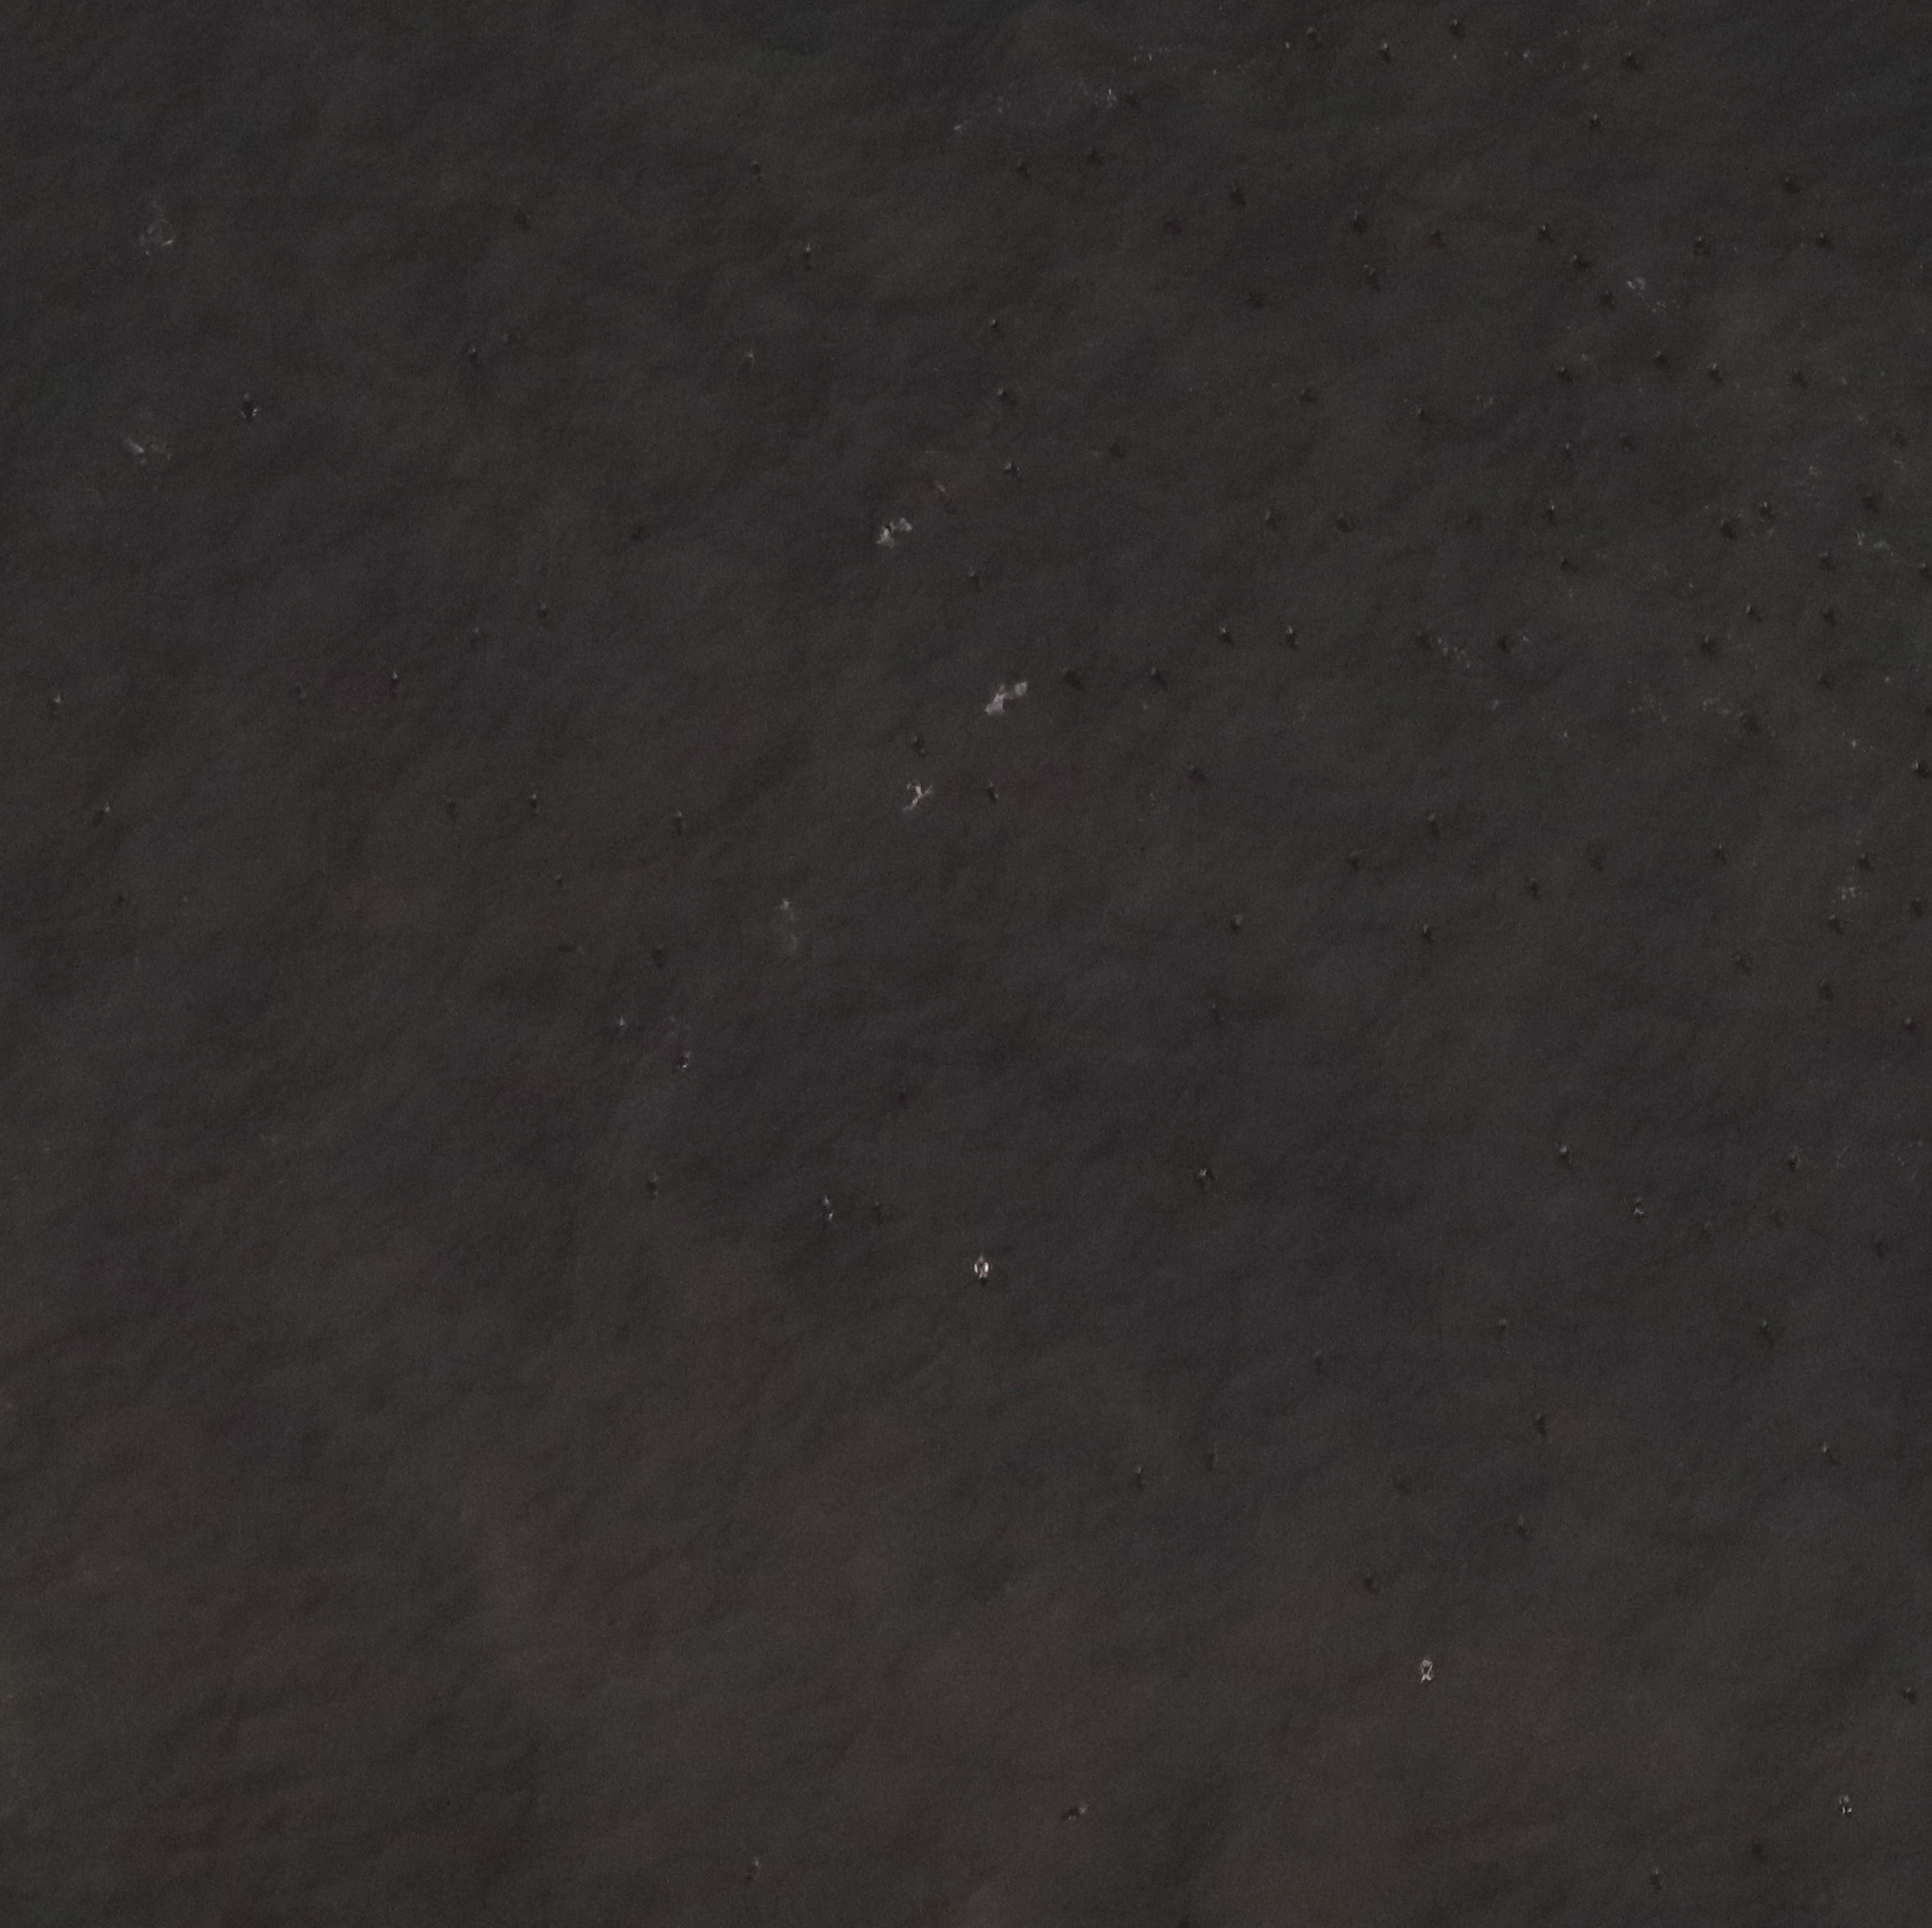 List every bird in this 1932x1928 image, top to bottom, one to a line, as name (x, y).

other bird (1457, 32)
other bird (1311, 38)
other bird (1383, 51)
other bird (1630, 59)
other bird (1132, 99)
other bird (1596, 122)
other bird (1095, 158)
other bird (753, 168)
other bird (1023, 169)
other bird (1787, 185)
other bird (1234, 193)
other bird (519, 217)
other bird (1360, 218)
other bird (1168, 223)
other bird (1545, 232)
other bird (1438, 236)
other bird (1821, 240)
other bird (1701, 246)
other bird (807, 257)
other bird (1578, 258)
other bird (1374, 275)
other bird (1609, 299)
other bird (1253, 304)
other bird (996, 328)
other bird (510, 339)
other bird (473, 356)
other bird (1659, 357)
other bird (748, 360)
other bird (1715, 370)
other bird (1562, 371)
other bird (1794, 374)
other bird (1307, 395)
other bird (998, 396)
other bird (248, 410)
other bird (1418, 413)
other bird (1900, 438)
other bird (1622, 440)
other bird (1565, 446)
other bird (1113, 449)
other bird (1012, 469)
other bird (942, 495)
other bird (1870, 500)
other bird (1550, 510)
other bird (1763, 511)
other bird (1467, 518)
other bird (1270, 519)
other bird (1344, 522)
other bird (1729, 524)
other bird (888, 527)
other bird (637, 538)
other bird (1826, 562)
other bird (1568, 563)
other bird (1924, 567)
other bird (976, 578)
other bird (1754, 612)
other bird (1827, 612)
other bird (545, 615)
other bird (1225, 633)
other bird (1290, 635)
other bird (1425, 639)
other bird (477, 641)
other bird (1509, 642)
other bird (1709, 645)
other bird (1071, 674)
other bird (1158, 678)
other bird (1826, 680)
other bird (393, 684)
other bird (301, 692)
other bird (1006, 697)
other bird (55, 707)
other bird (1753, 721)
other bird (918, 742)
other bird (1915, 770)
other bird (1196, 772)
other bird (986, 790)
other bird (917, 791)
other bird (534, 804)
other bird (450, 808)
other bird (103, 814)
other bird (1432, 821)
other bird (680, 824)
other bird (1722, 851)
other bird (1595, 855)
other bird (1355, 859)
other bird (1864, 862)
other bird (560, 885)
other bird (1534, 889)
other bird (121, 900)
other bird (1920, 906)
other bird (1239, 920)
other bird (1833, 921)
other bird (1427, 936)
other bird (569, 950)
other bird (659, 953)
other bird (1741, 959)
other bird (1826, 987)
other bird (1218, 1013)
other bird (1908, 1023)
other bird (618, 1024)
other bird (682, 1060)
other bird (901, 1096)
other bird (1563, 1151)
other bird (1792, 1160)
other bird (1202, 1175)
other bird (652, 1184)
other bird (1635, 1200)
other bird (825, 1211)
other bird (876, 1211)
other bird (1638, 1215)
other bird (1777, 1215)
other bird (1710, 1228)
other bird (1879, 1246)
other bird (979, 1264)
other bird (1501, 1325)
other bird (1765, 1329)
other bird (1315, 1360)
other bird (1543, 1423)
other bird (1825, 1450)
other bird (1214, 1461)
other bird (1140, 1477)
other bird (1402, 1481)
other bird (1523, 1527)
other bird (1373, 1582)
other bird (1427, 1671)
other bird (1909, 1694)
other bird (1847, 1806)
other bird (1077, 1813)
other bird (1759, 1848)
other bird (750, 1873)
other bird (1657, 1876)